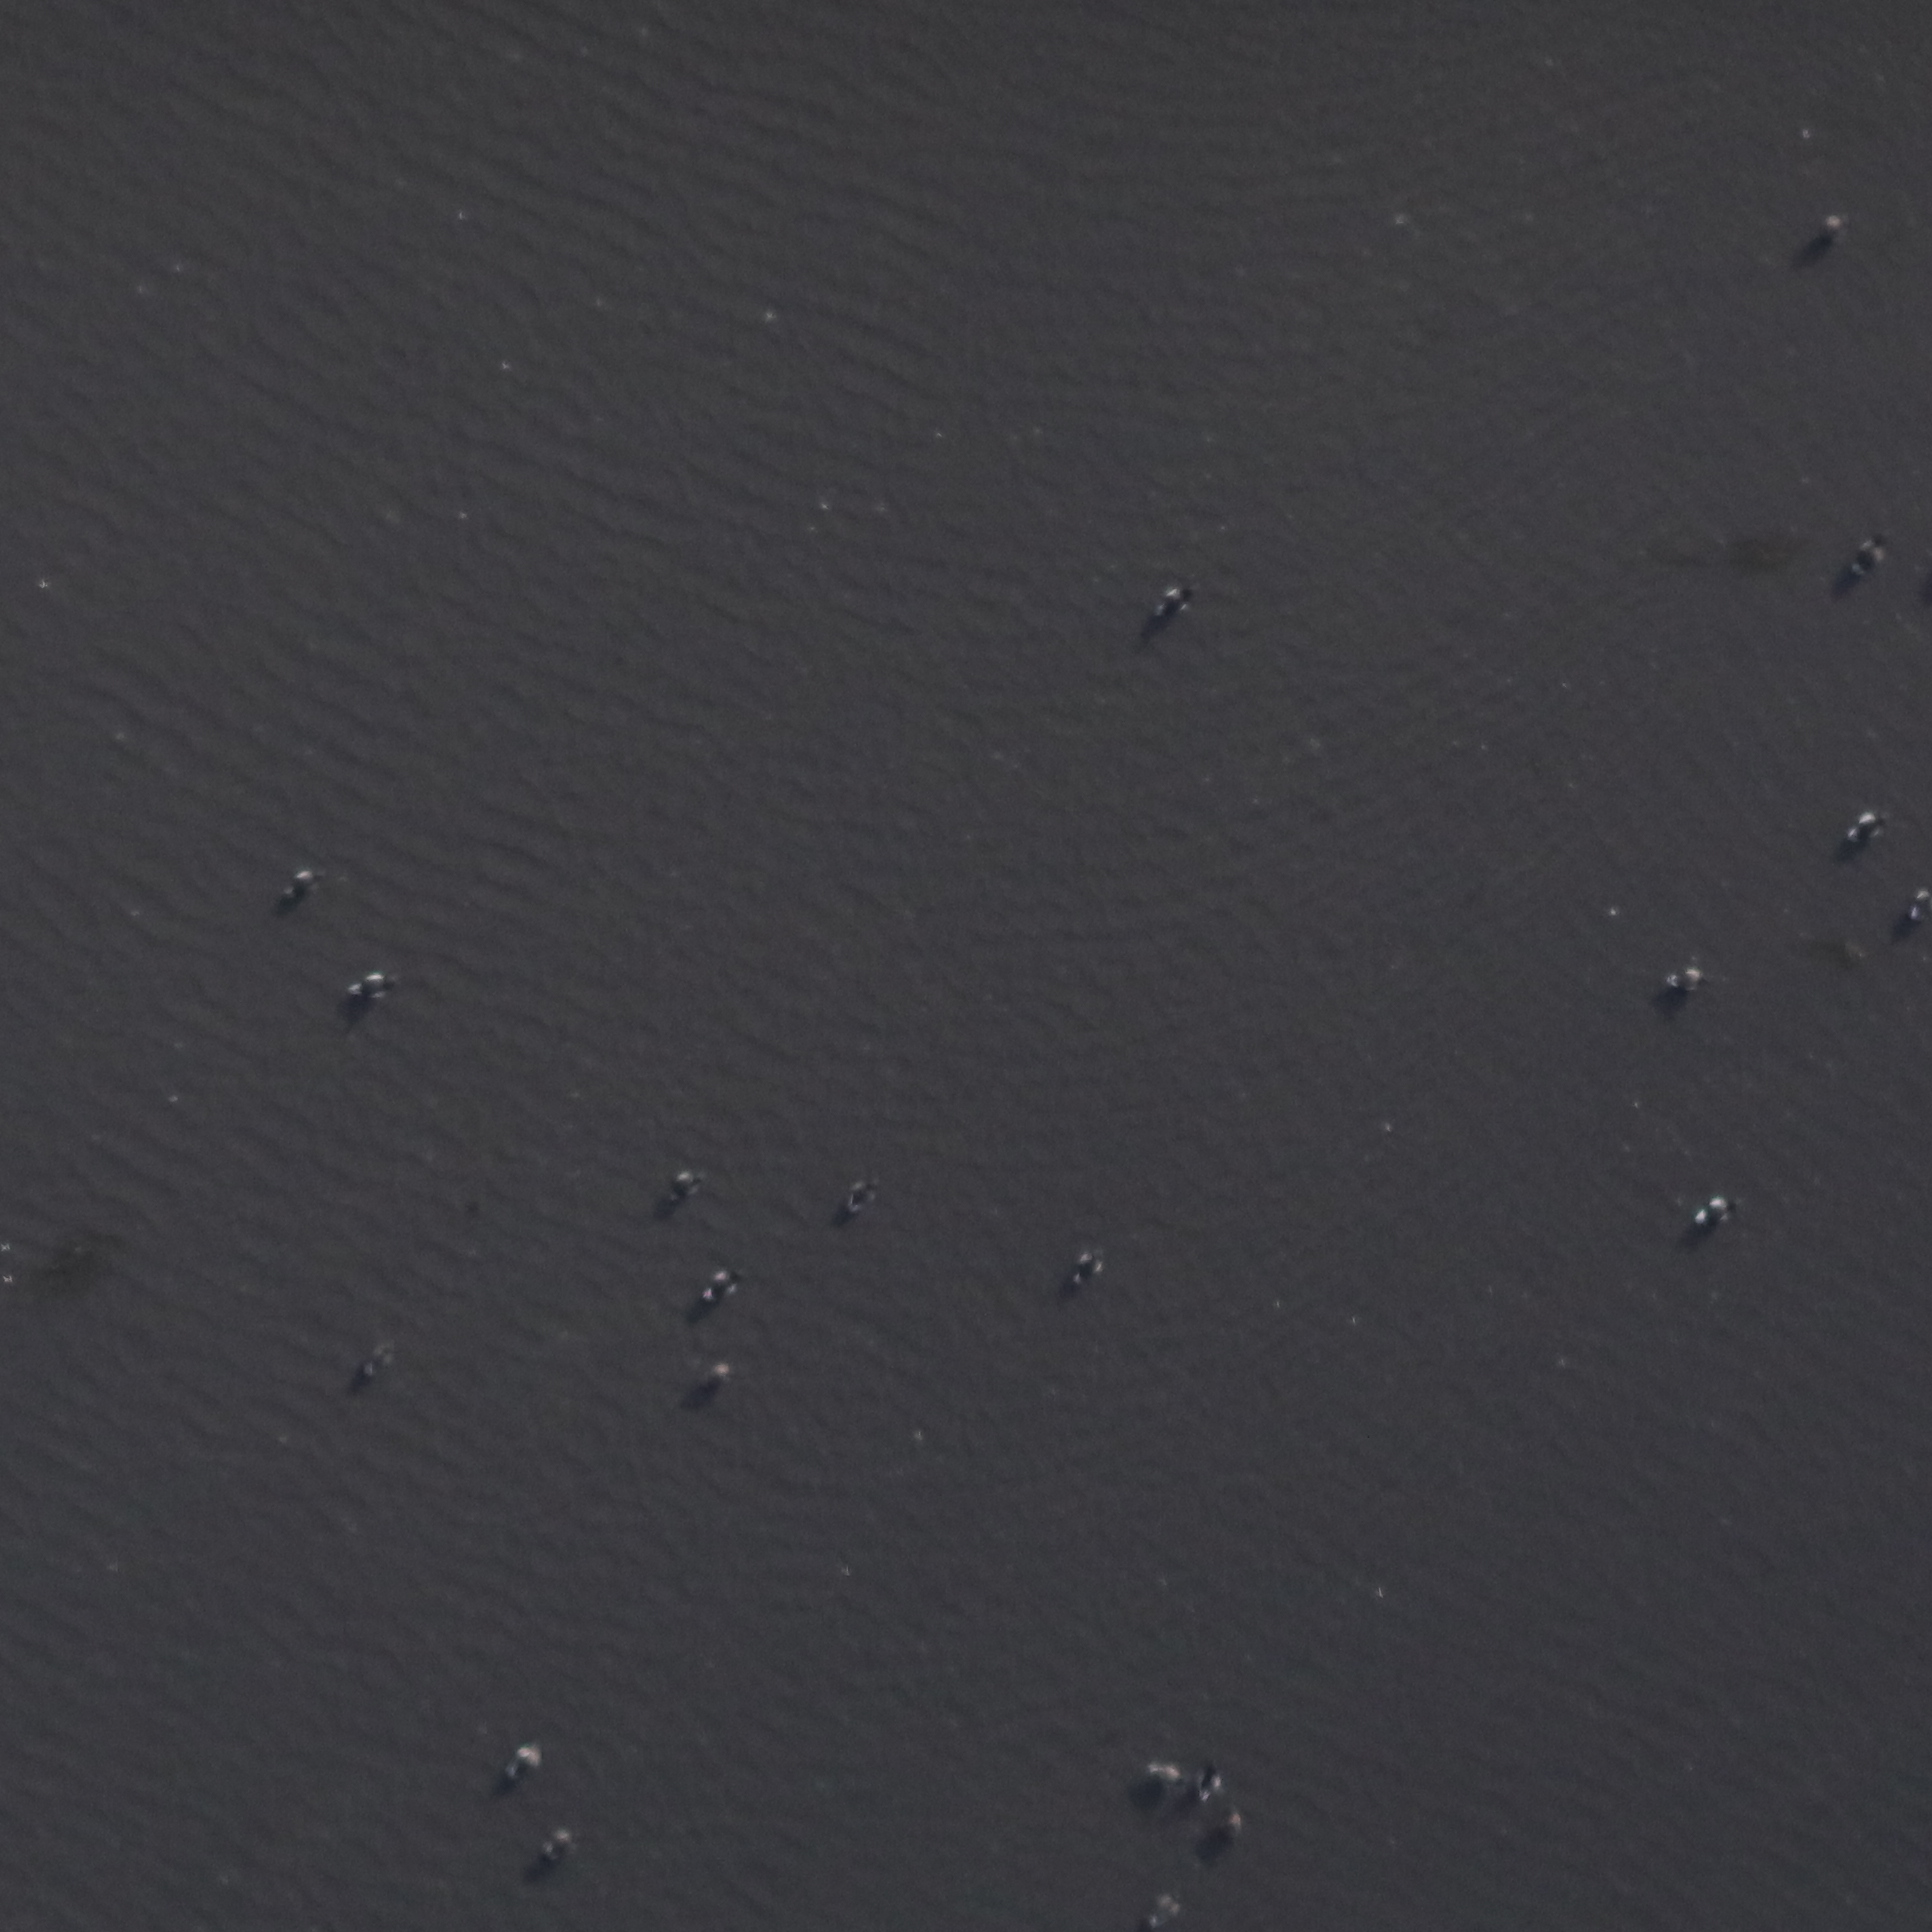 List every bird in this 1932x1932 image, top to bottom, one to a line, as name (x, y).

brant (1830, 230)
brant (1865, 554)
brant (1175, 601)
brant (1870, 833)
brant (302, 882)
brant (1925, 900)
brant (1687, 980)
brant (375, 989)
brant (686, 1184)
brant (864, 1195)
brant (1717, 1214)
brant (1088, 1265)
brant (719, 1283)
brant (376, 1360)
other bird (716, 1381)
brant (524, 1760)
brant (1210, 1777)
brant (1161, 1780)
brant (1226, 1825)
brant (560, 1842)
brant (1163, 1910)